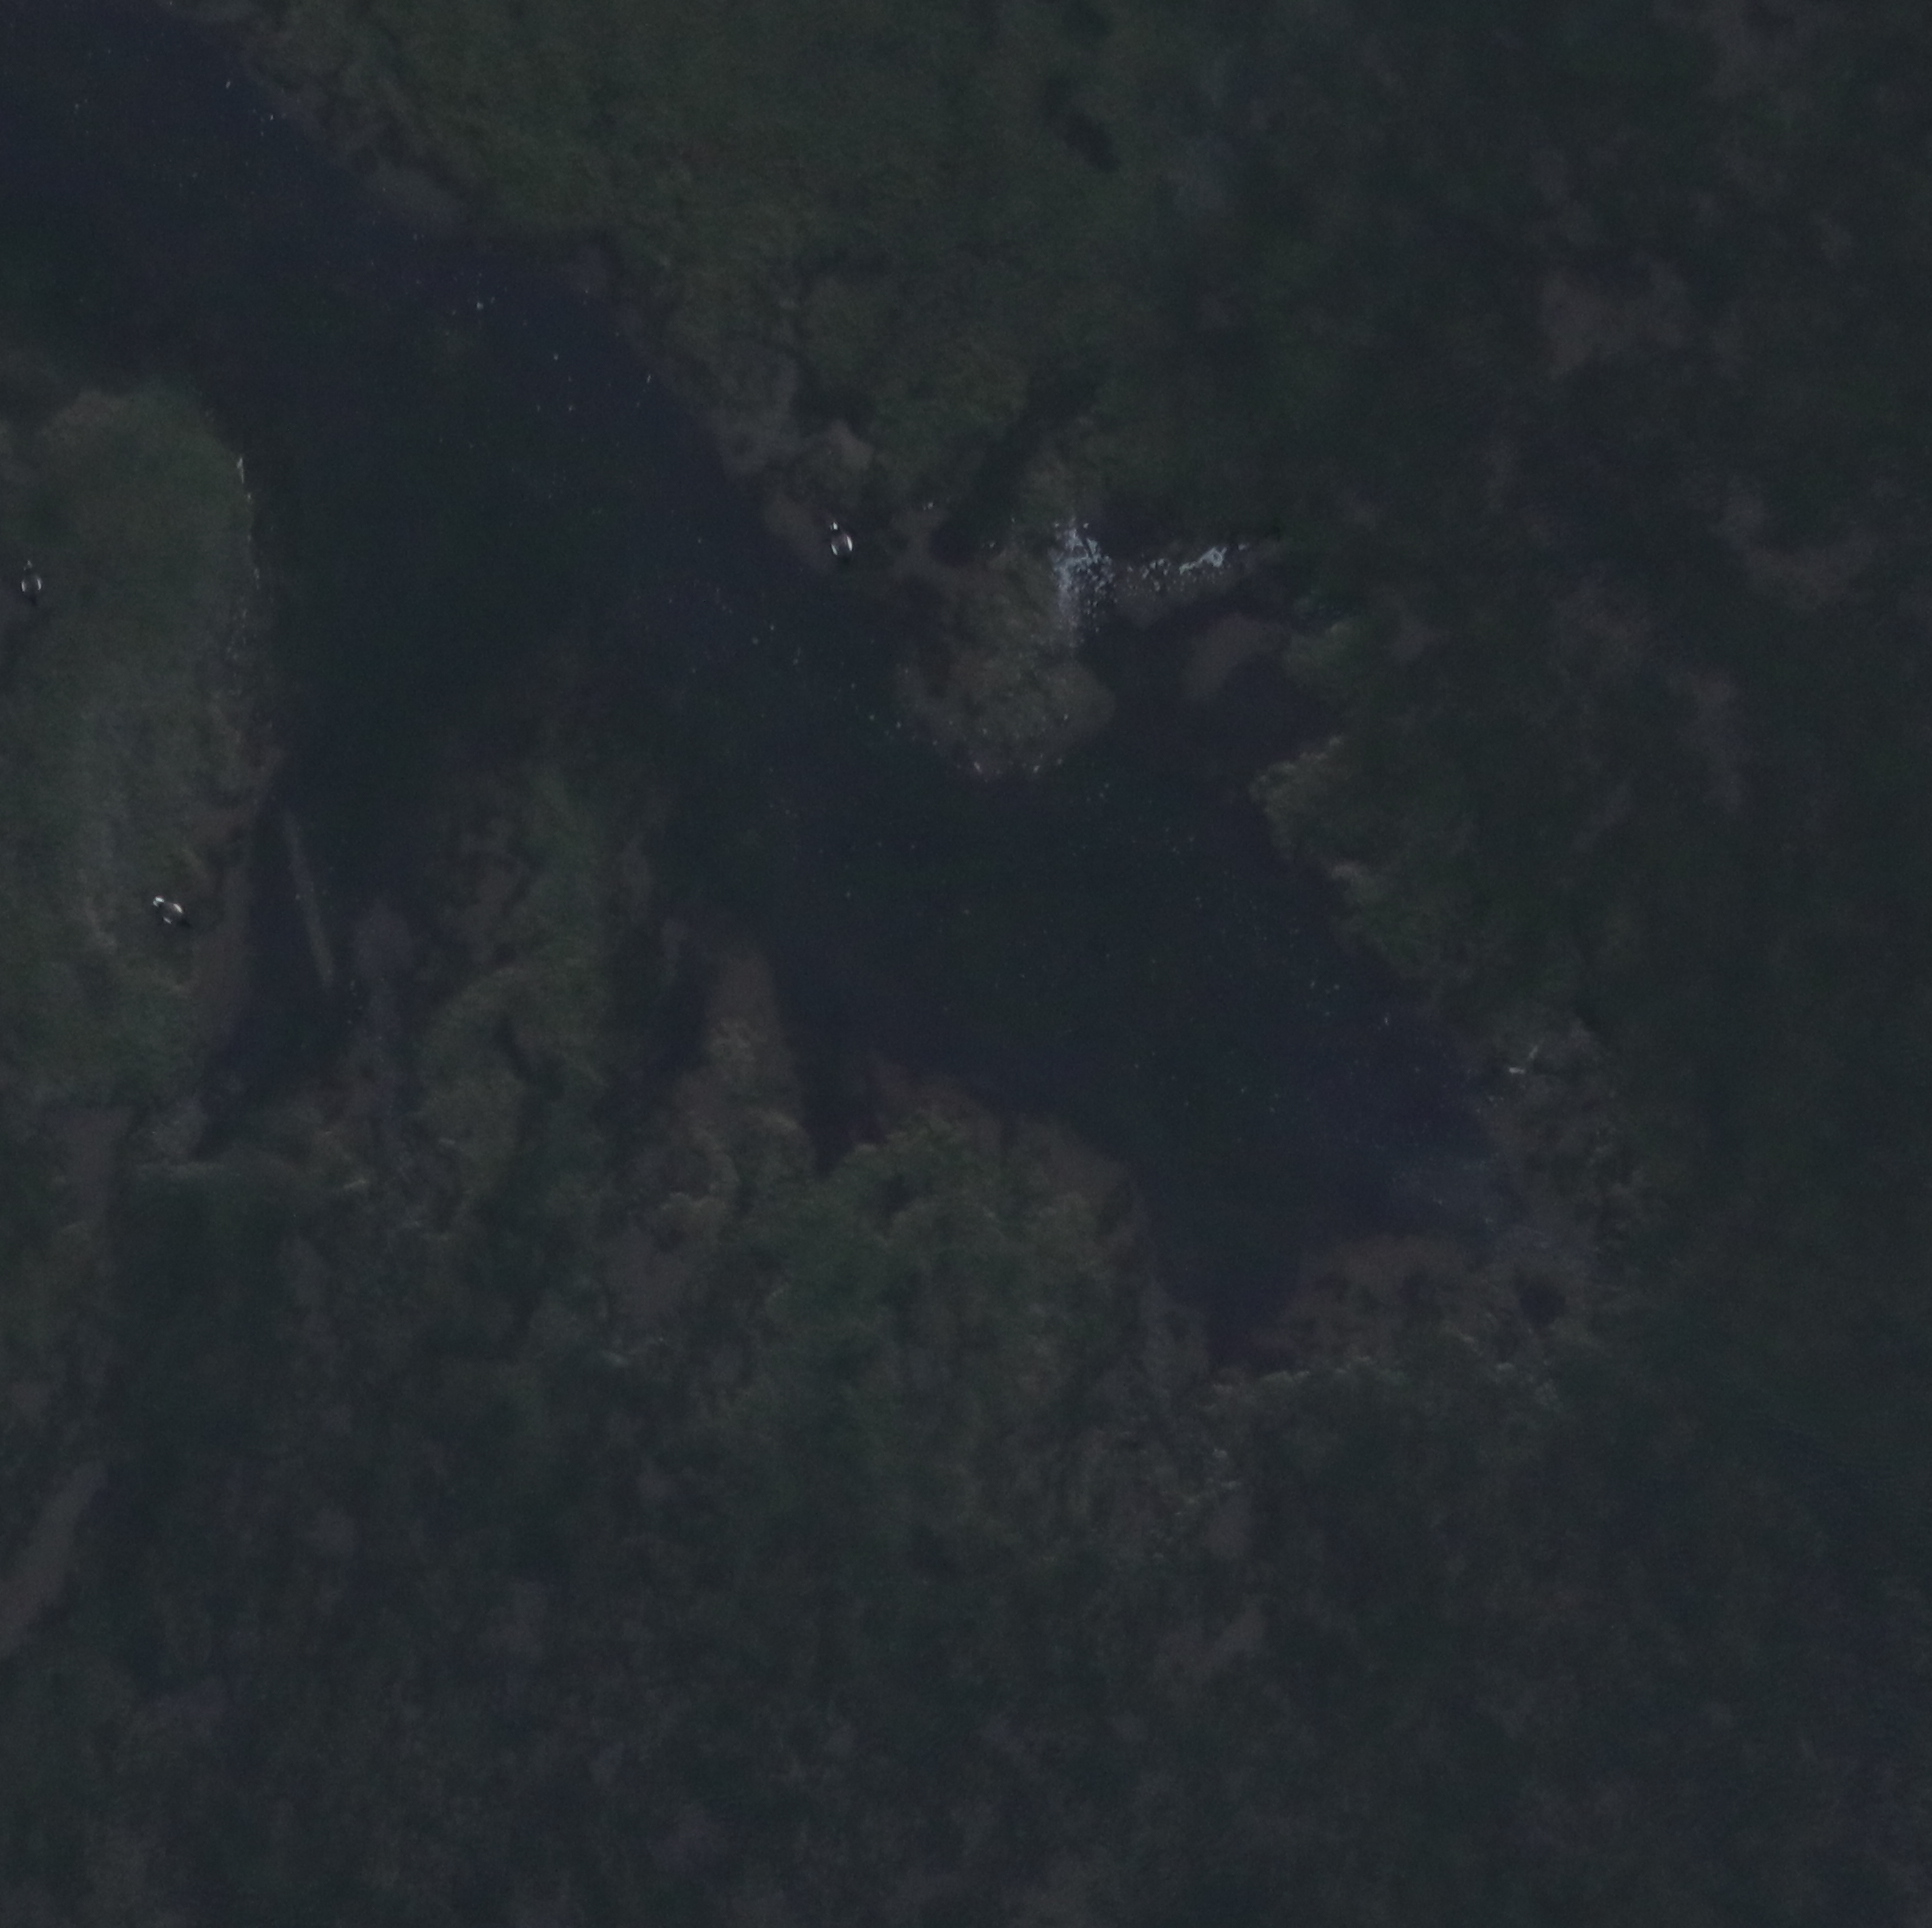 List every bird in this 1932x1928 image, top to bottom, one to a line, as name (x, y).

brant (839, 540)
brant (29, 584)
brant (169, 911)